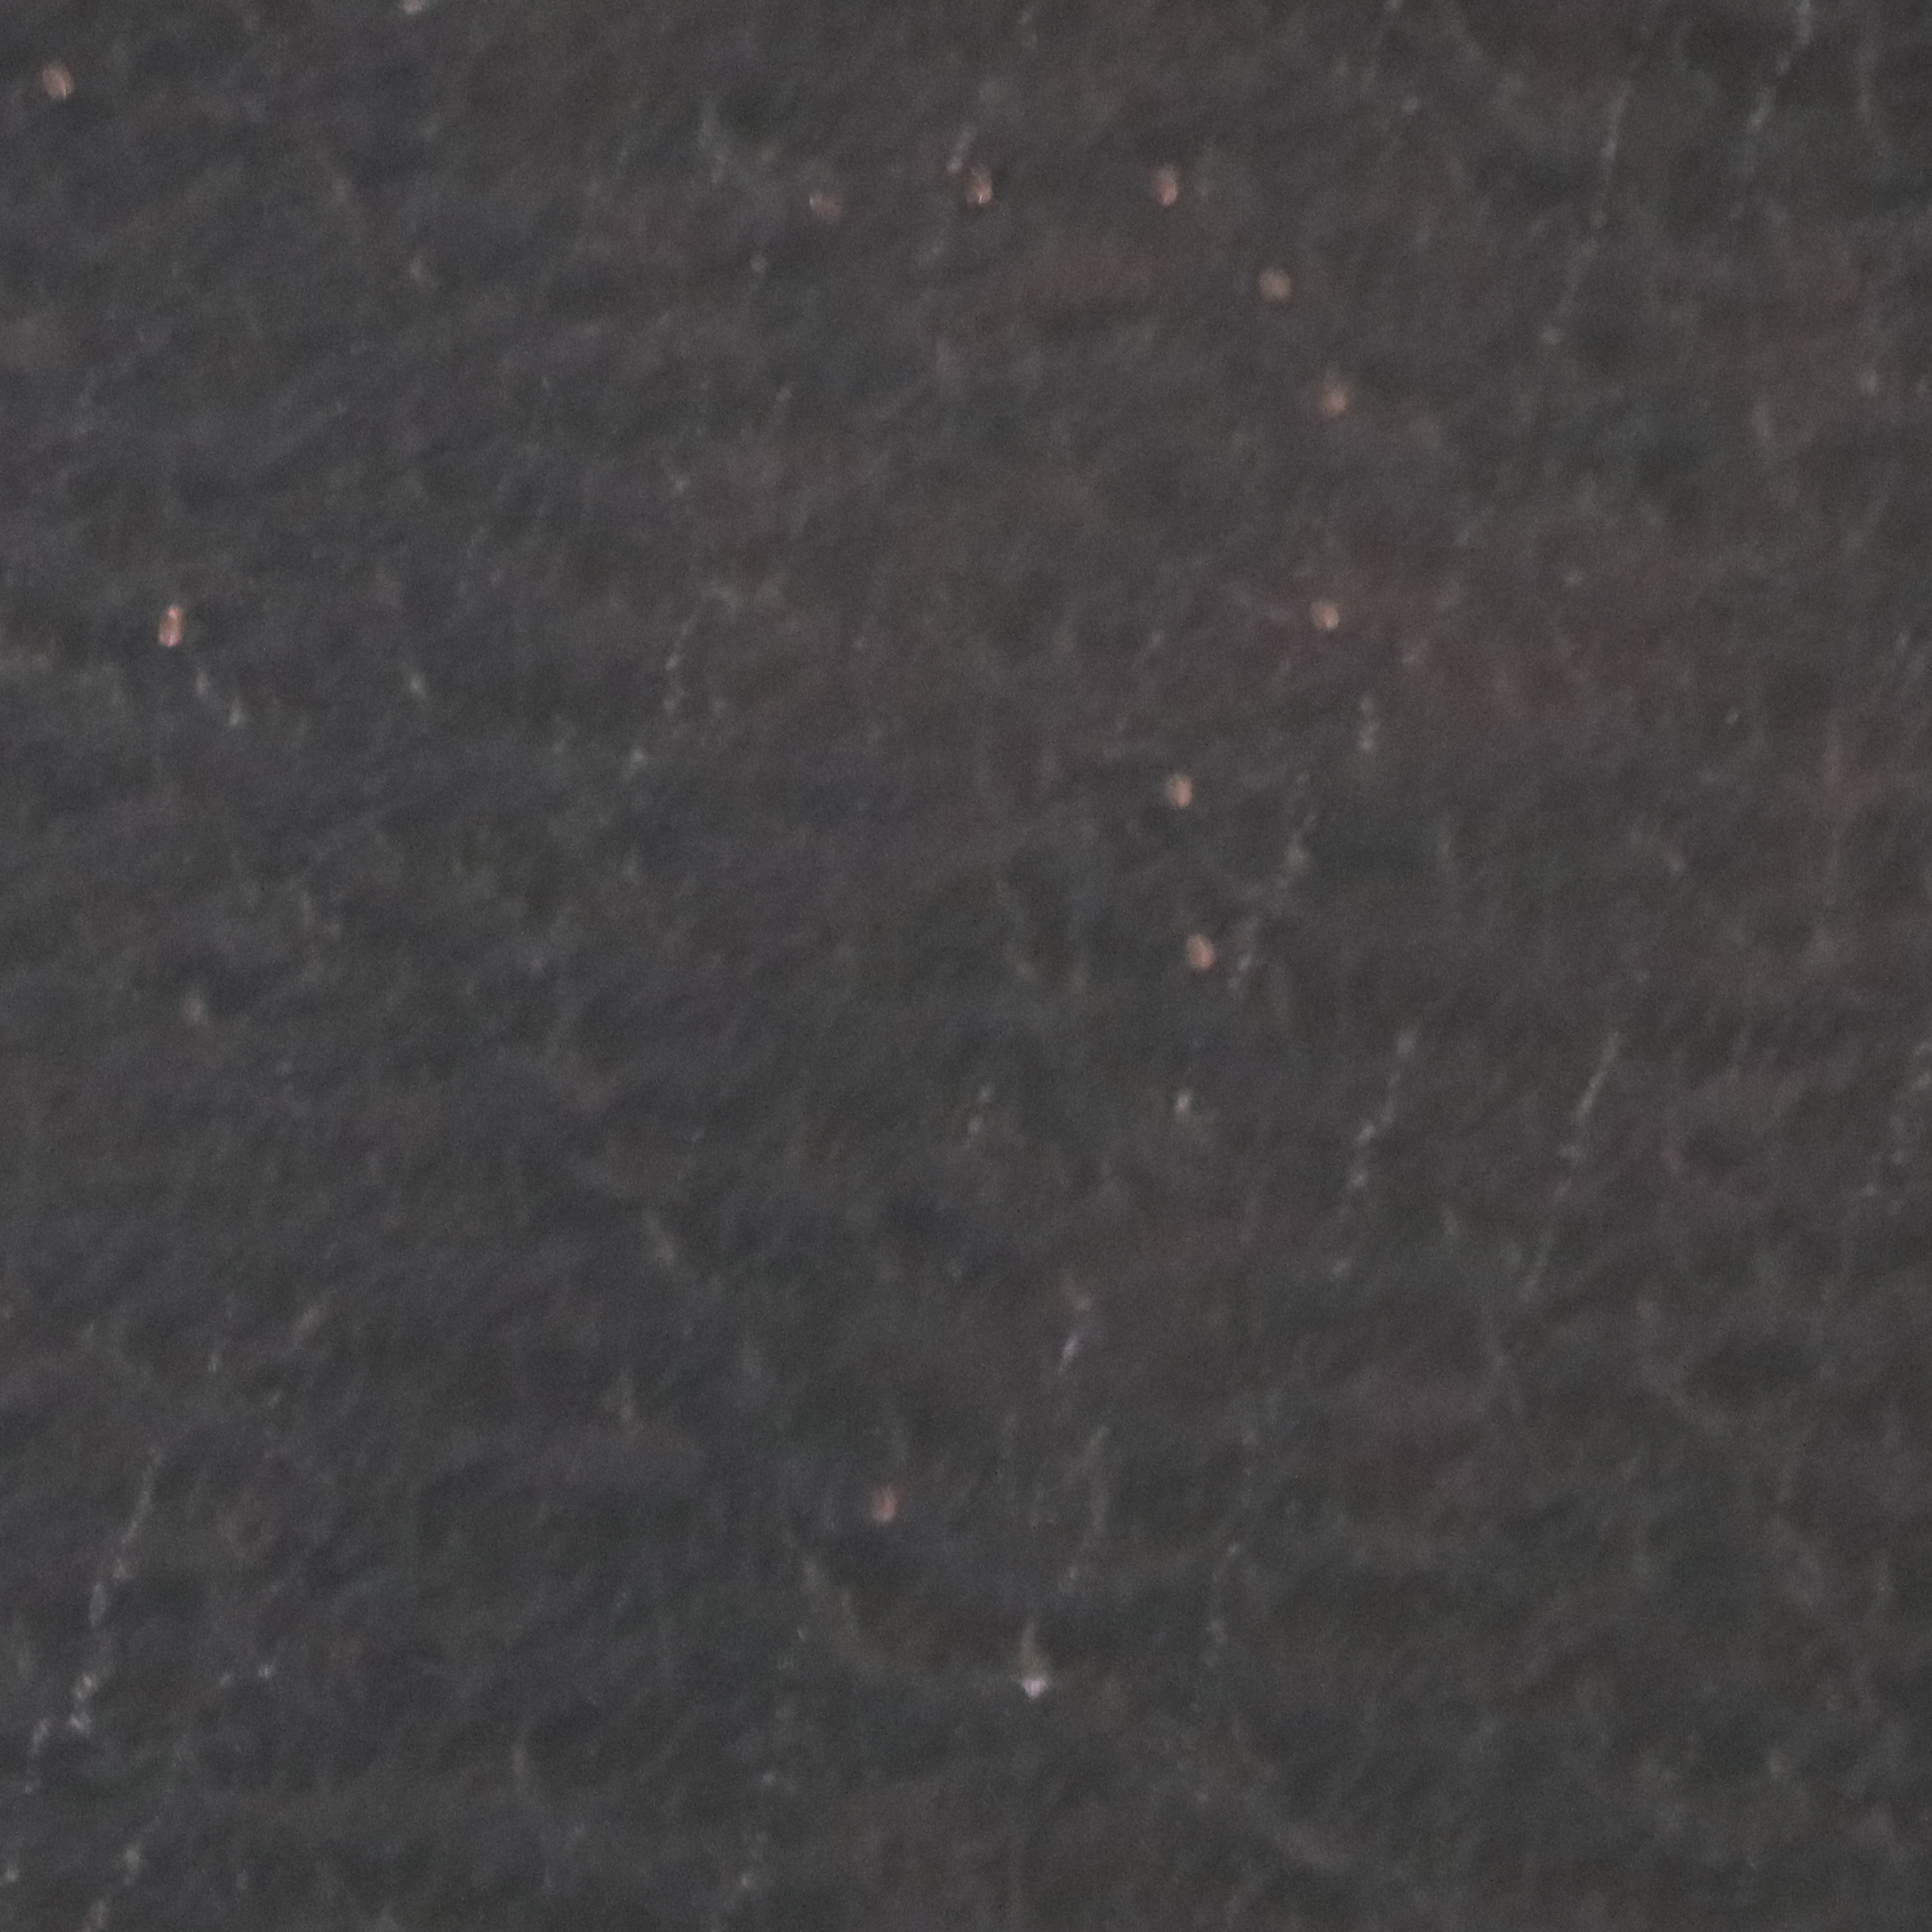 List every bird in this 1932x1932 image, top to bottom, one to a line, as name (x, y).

Canada goose (55, 85)
Canada goose (978, 186)
Canada goose (1160, 186)
Canada goose (827, 211)
Canada goose (1275, 292)
Canada goose (1338, 401)
Canada goose (1328, 613)
Canada goose (169, 631)
Canada goose (1178, 792)
Canada goose (1196, 954)
Canada goose (879, 1504)